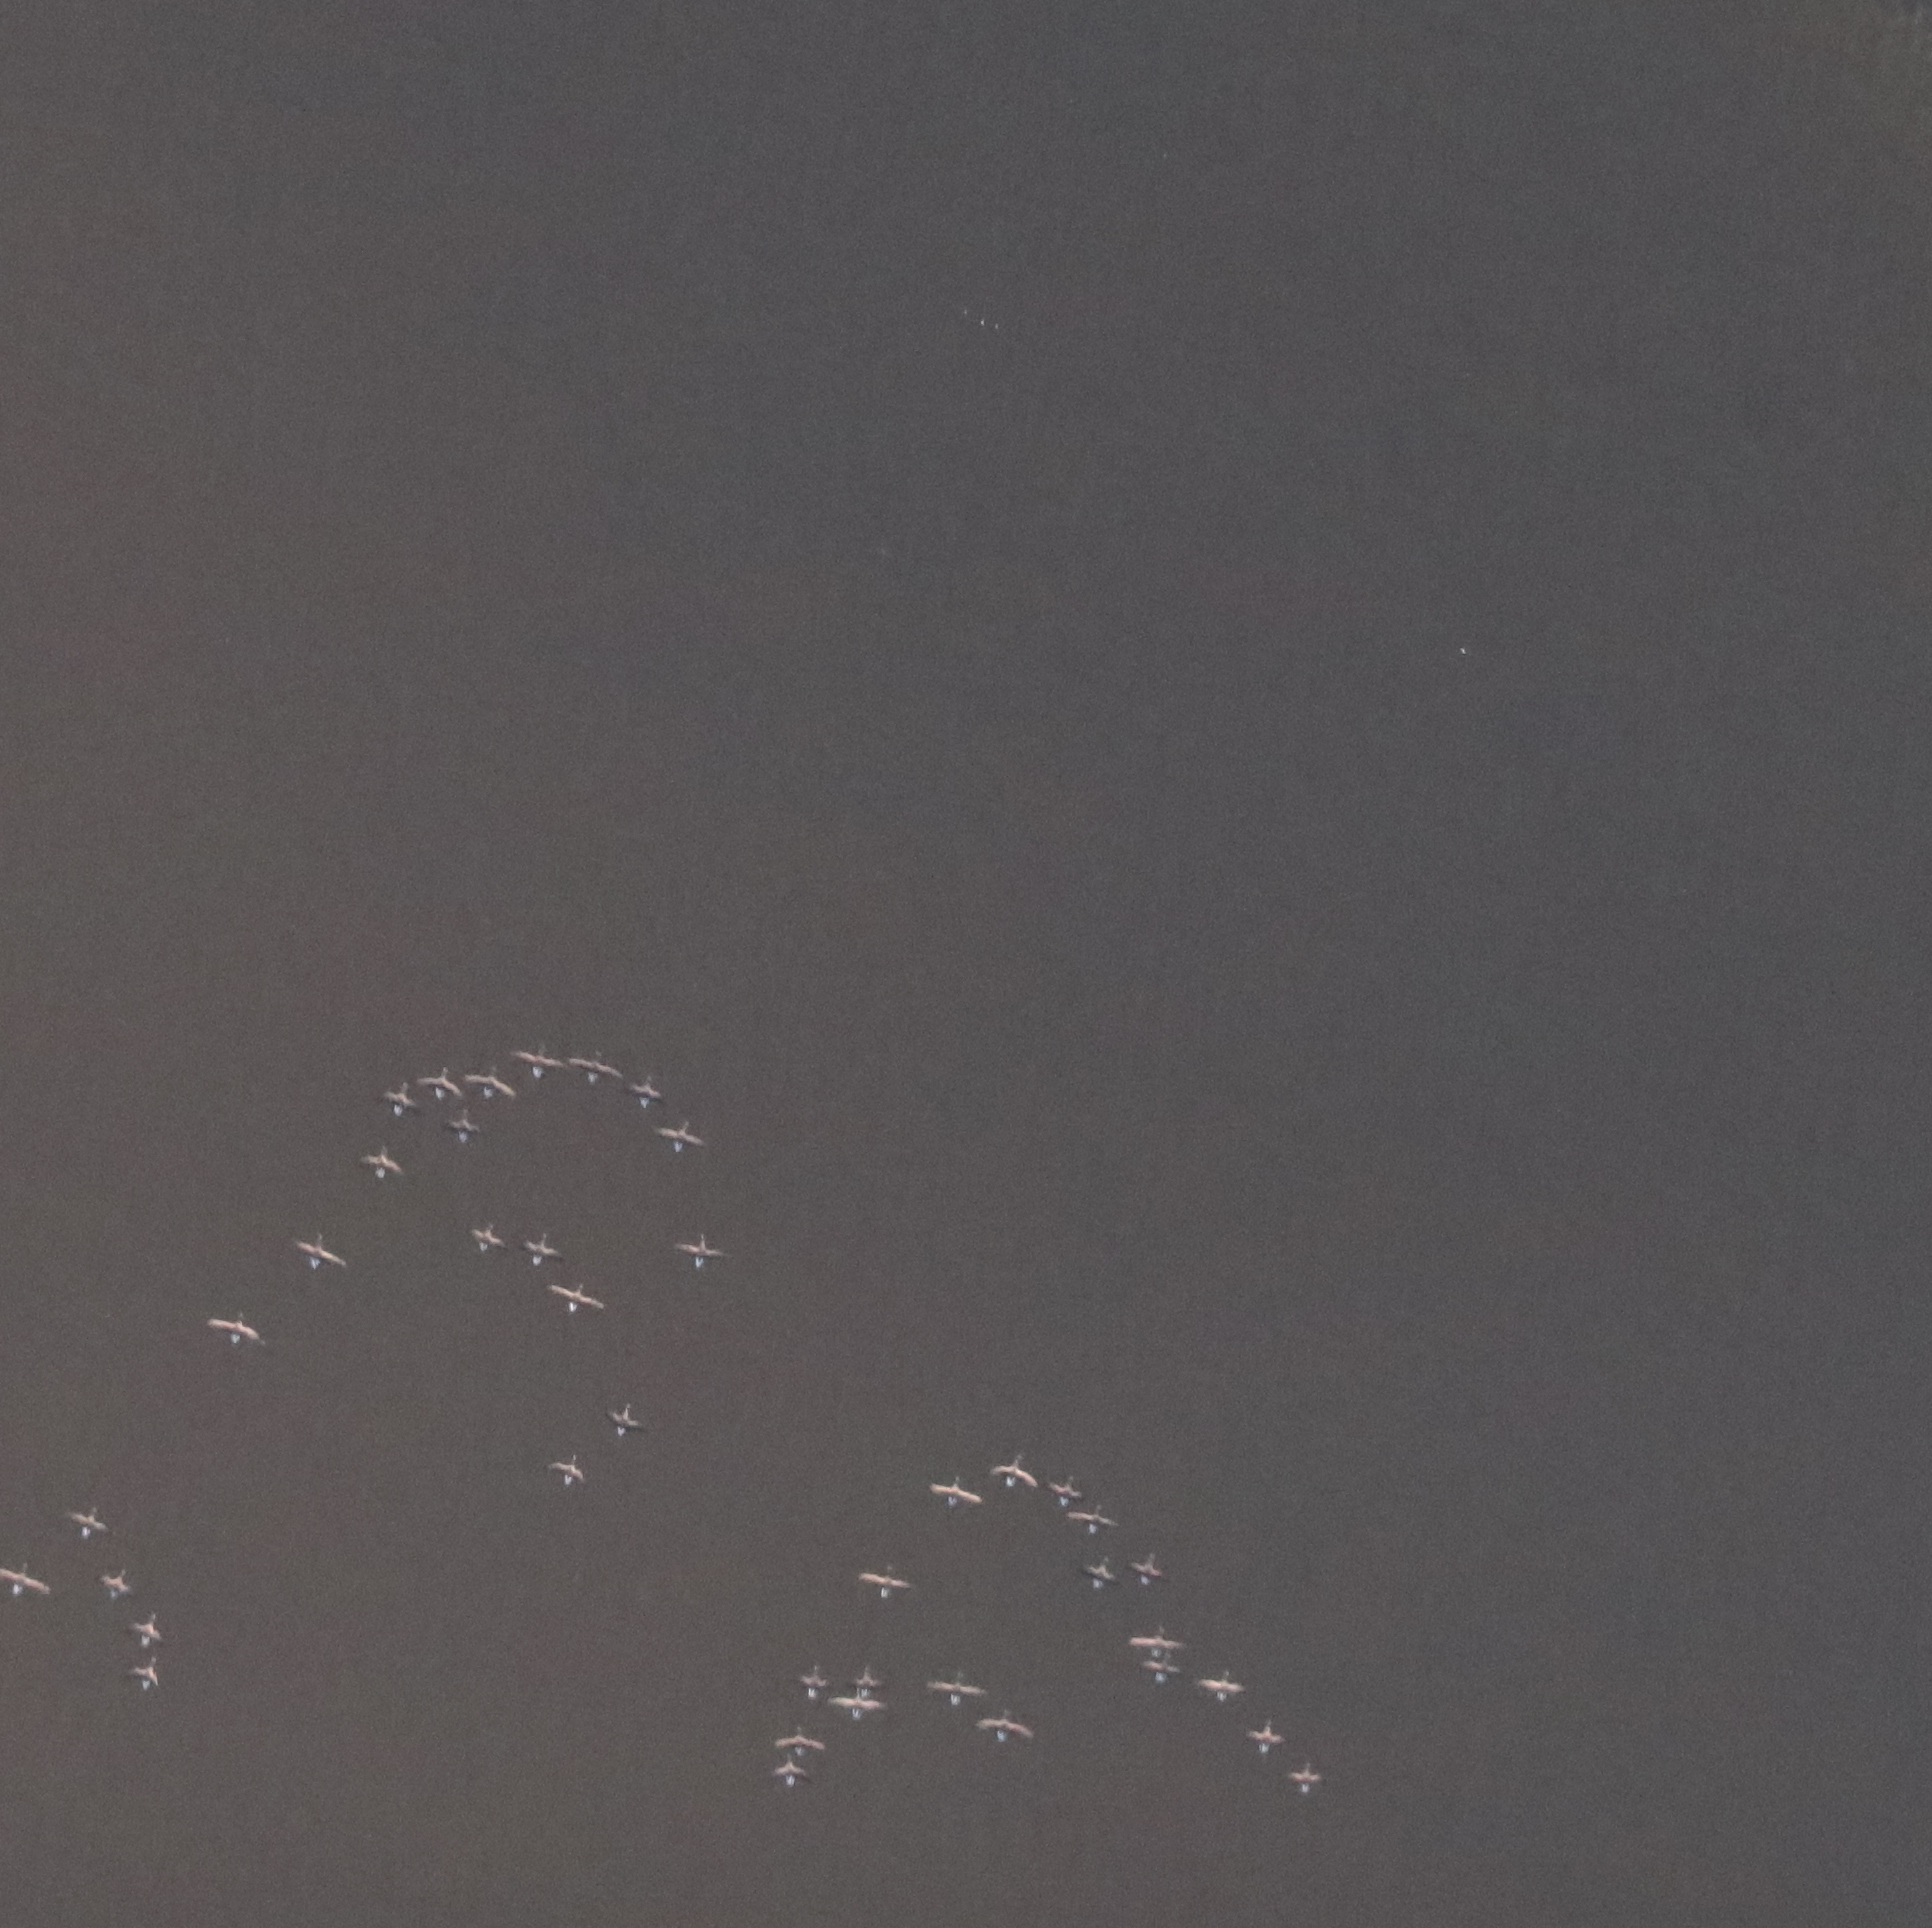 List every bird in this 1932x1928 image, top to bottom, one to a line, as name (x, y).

brant (542, 1064)
brant (599, 1068)
brant (448, 1074)
brant (493, 1092)
brant (641, 1092)
brant (411, 1098)
brant (470, 1130)
brant (675, 1138)
brant (378, 1168)
brant (488, 1234)
brant (318, 1252)
brant (535, 1254)
brant (701, 1254)
brant (579, 1301)
brant (235, 1329)
brant (636, 1415)
brant (1019, 1465)
brant (573, 1466)
brant (959, 1486)
brant (1070, 1488)
brant (1106, 1519)
brant (99, 1522)
brant (1113, 1563)
brant (1154, 1565)
brant (20, 1577)
brant (886, 1584)
brant (121, 1587)
brant (151, 1622)
brant (1160, 1647)
brant (154, 1669)
brant (873, 1678)
brant (1172, 1678)
brant (1231, 1681)
brant (817, 1682)
brant (958, 1682)
brant (865, 1703)
brant (1013, 1729)
brant (810, 1735)
brant (1270, 1745)
brant (802, 1770)
brant (1302, 1781)